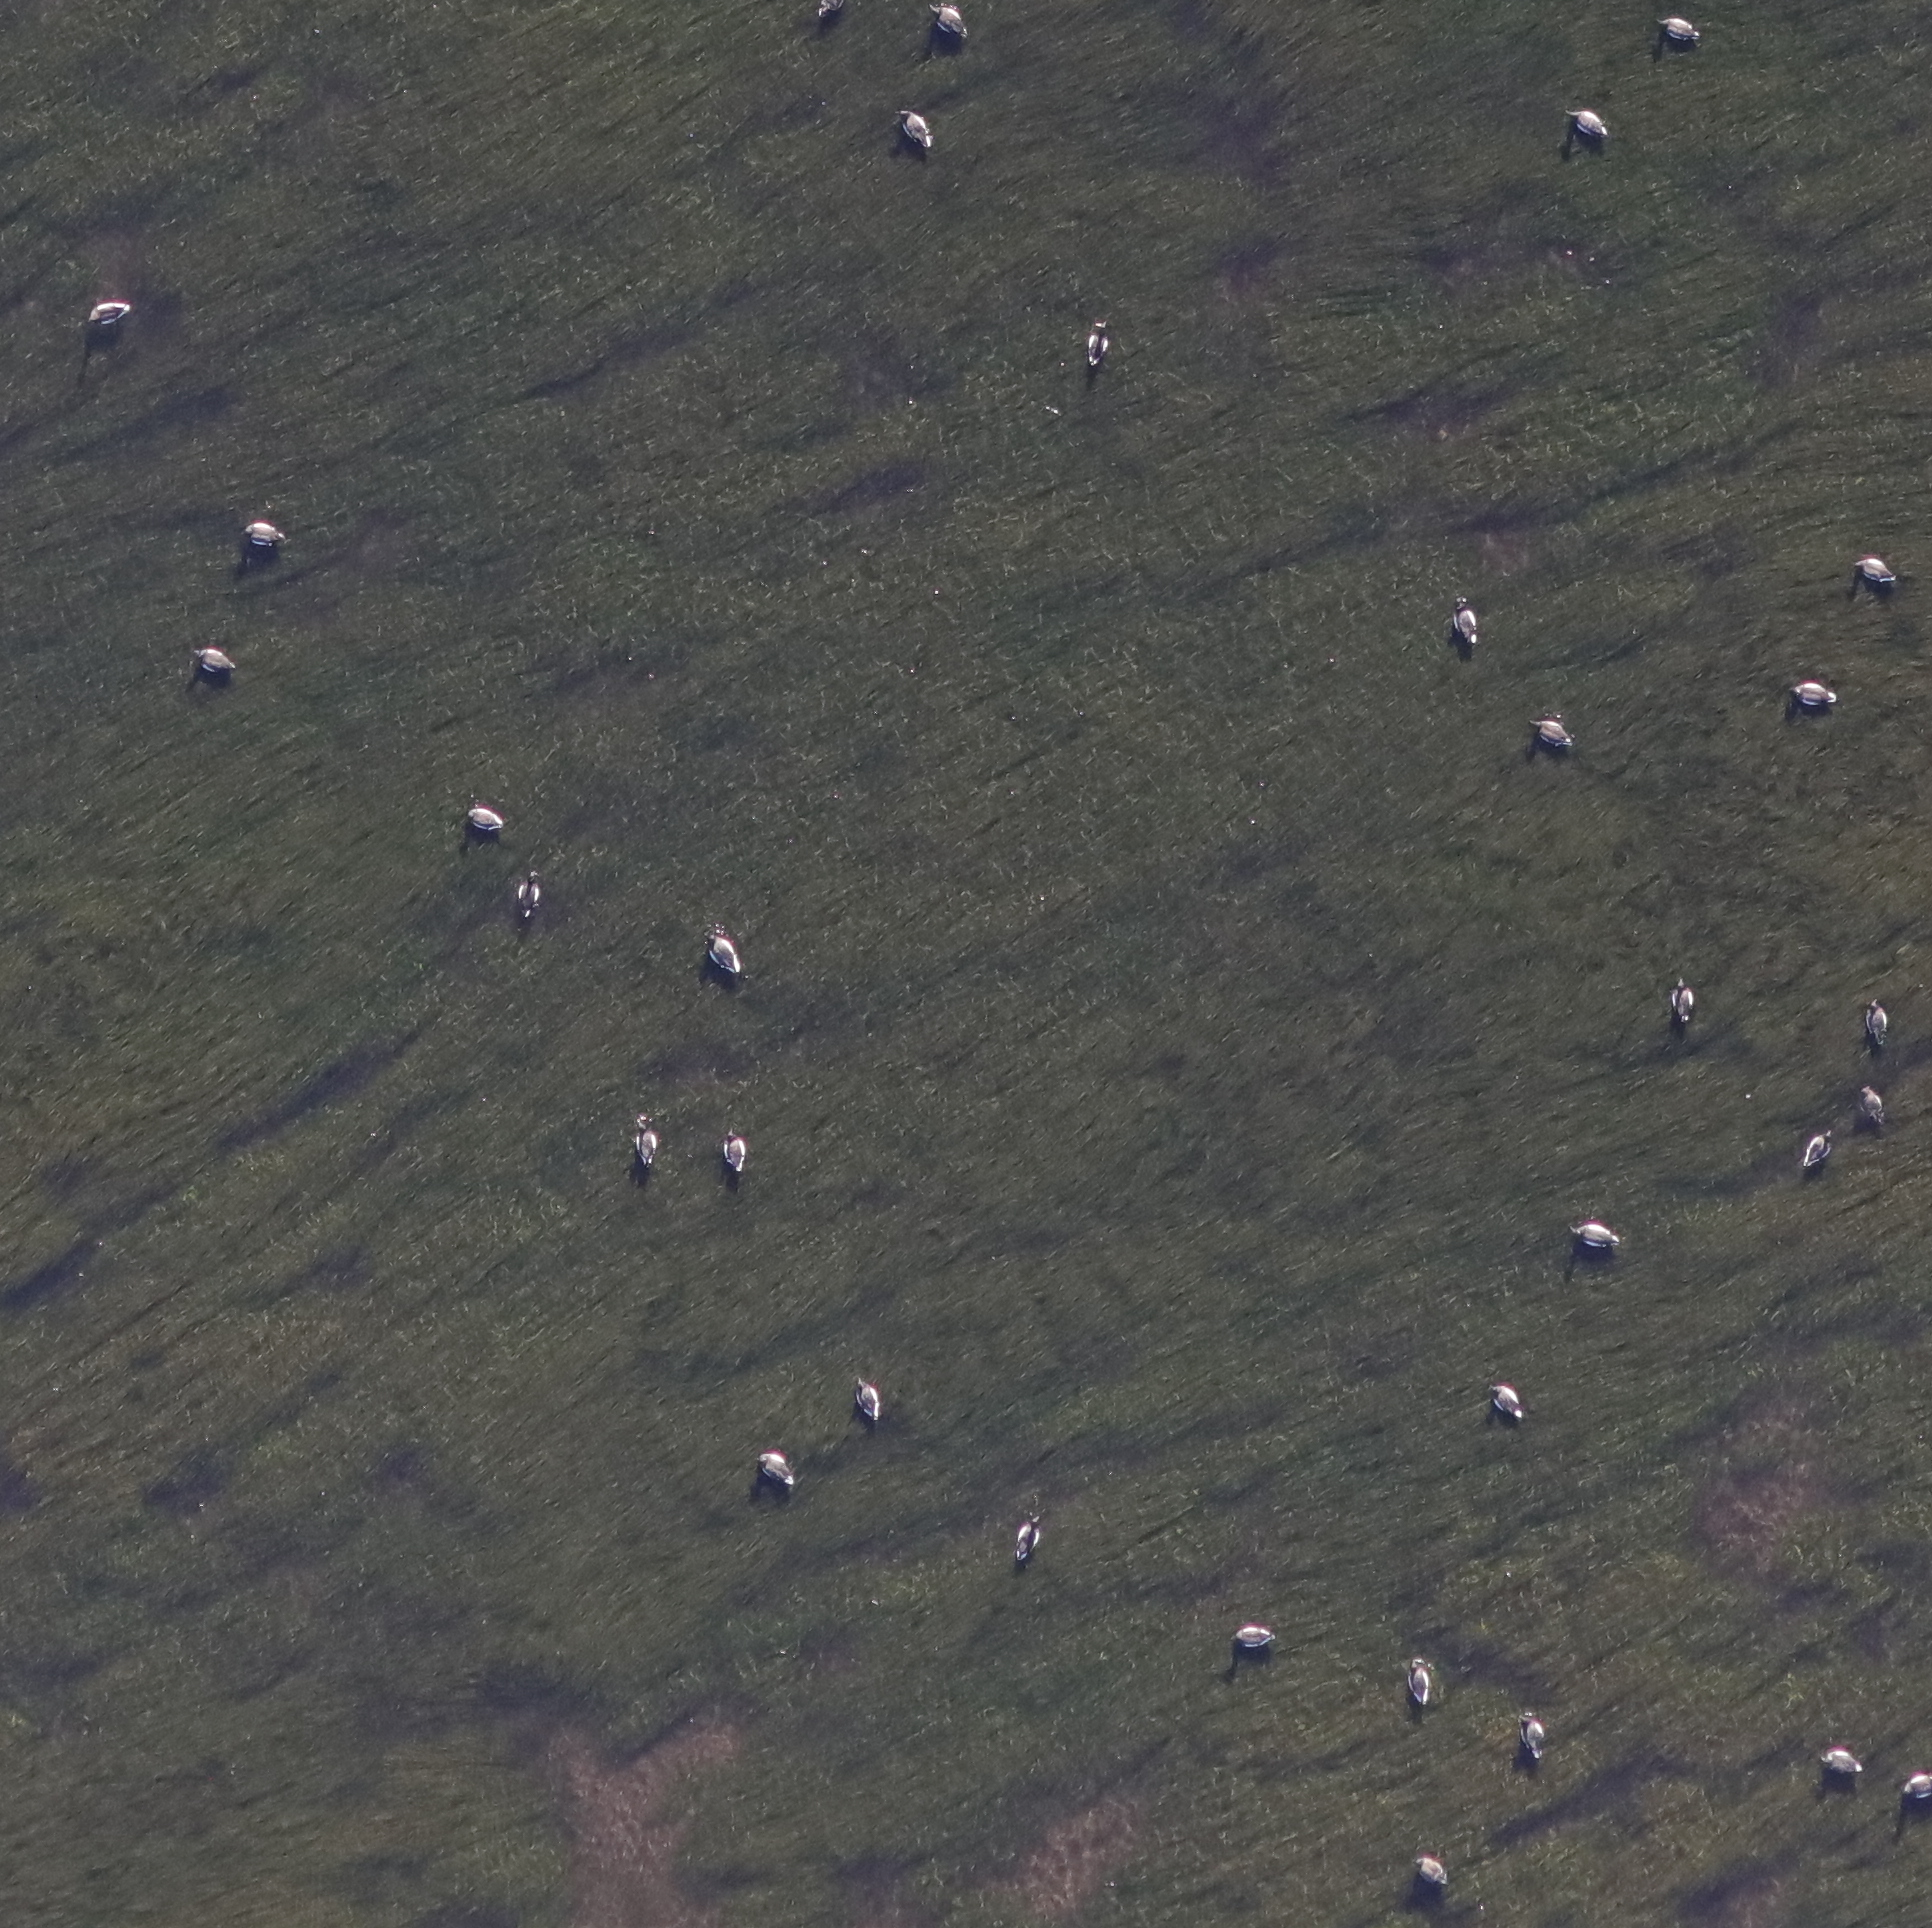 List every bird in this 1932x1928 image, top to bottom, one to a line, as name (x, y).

brant (950, 19)
brant (1678, 30)
brant (1589, 124)
brant (915, 127)
brant (108, 312)
brant (1098, 345)
brant (265, 533)
brant (1875, 570)
brant (1464, 622)
brant (214, 660)
brant (1814, 694)
brant (1552, 732)
brant (485, 819)
brant (530, 895)
brant (725, 953)
brant (1682, 1002)
brant (1876, 1020)
brant (1870, 1103)
brant (647, 1142)
brant (1817, 1149)
brant (735, 1151)
brant (1596, 1235)
brant (868, 1401)
brant (1506, 1401)
brant (776, 1468)
brant (1030, 1538)
brant (1252, 1636)
brant (1418, 1683)
brant (1533, 1735)
brant (1842, 1760)
brant (1924, 1786)
brant (1432, 1873)